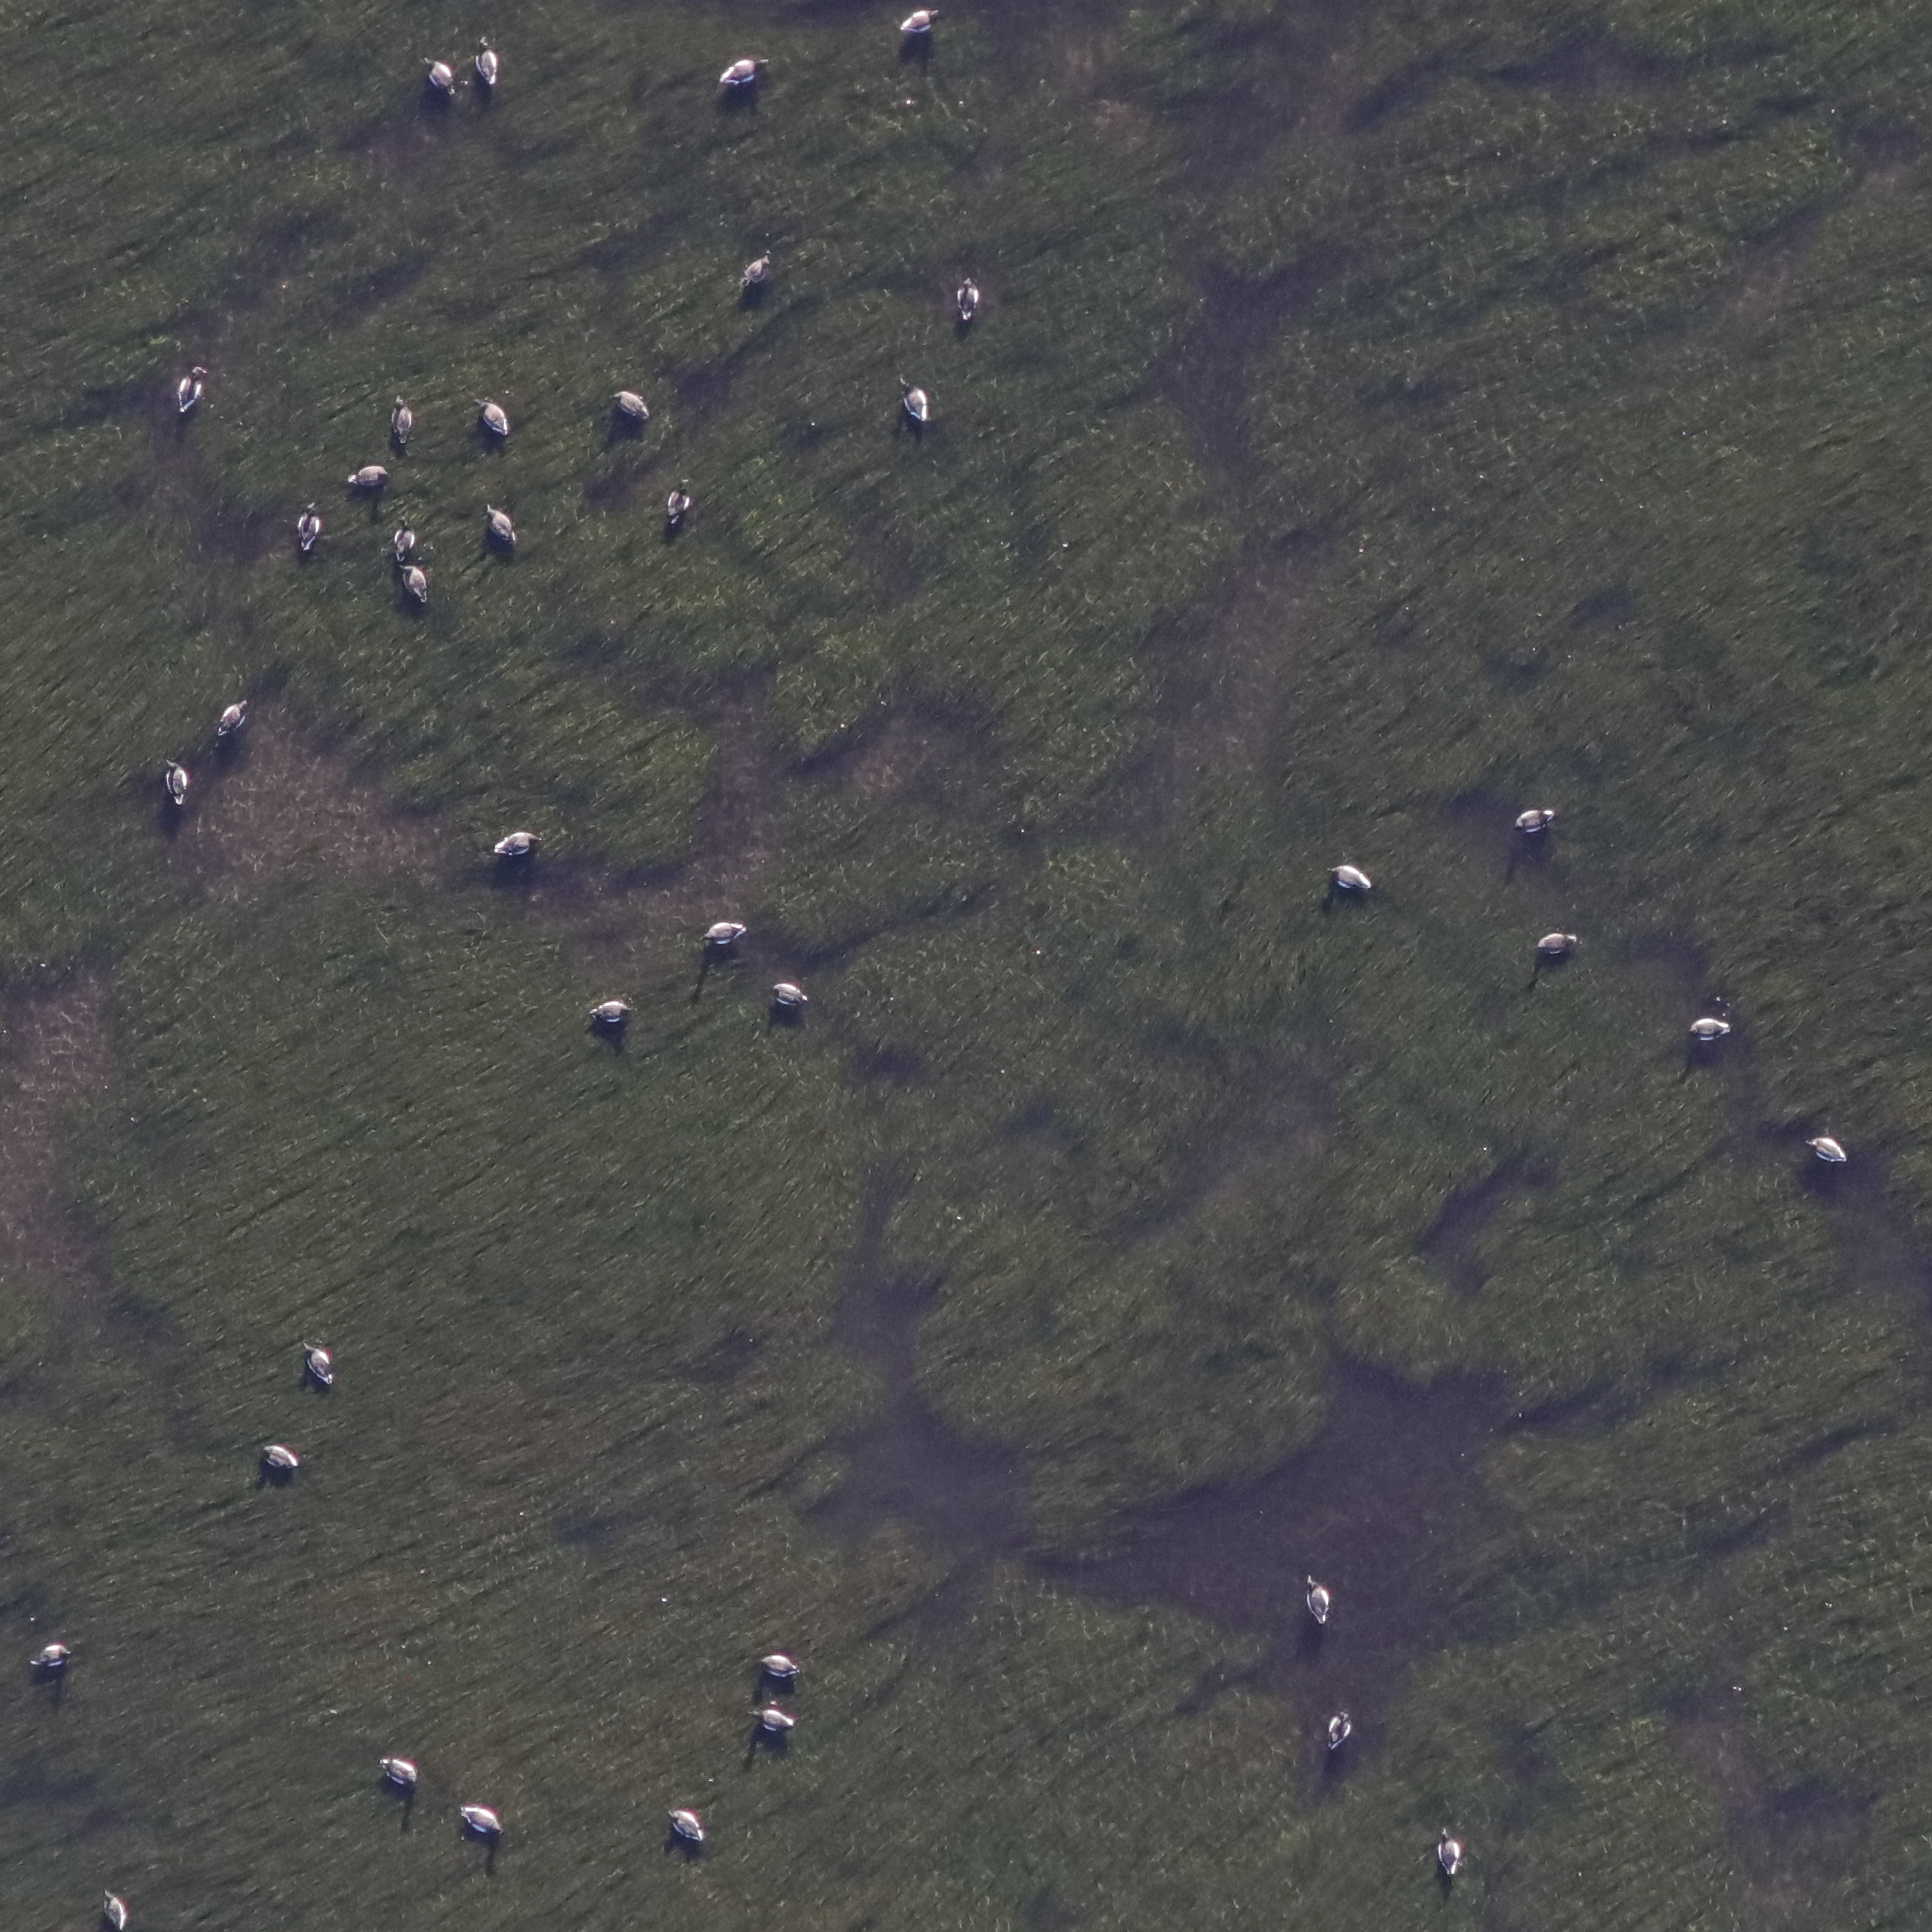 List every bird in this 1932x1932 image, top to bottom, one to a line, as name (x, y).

brant (916, 20)
brant (486, 63)
brant (741, 70)
brant (442, 75)
brant (758, 271)
brant (967, 298)
brant (190, 389)
brant (630, 400)
brant (914, 400)
brant (492, 416)
brant (404, 419)
brant (368, 475)
brant (677, 503)
brant (500, 523)
brant (307, 527)
brant (405, 546)
brant (412, 578)
brant (233, 718)
brant (177, 781)
brant (1534, 820)
brant (516, 843)
brant (1349, 878)
brant (723, 932)
brant (1554, 942)
brant (788, 992)
brant (611, 1011)
brant (1707, 1026)
brant (1827, 1149)
brant (318, 1364)
brant (279, 1456)
brant (1317, 1600)
brant (53, 1653)
brant (777, 1665)
brant (774, 1718)
brant (1338, 1729)
brant (399, 1771)
brant (482, 1820)
brant (687, 1824)
brant (1448, 1853)
brant (113, 1911)